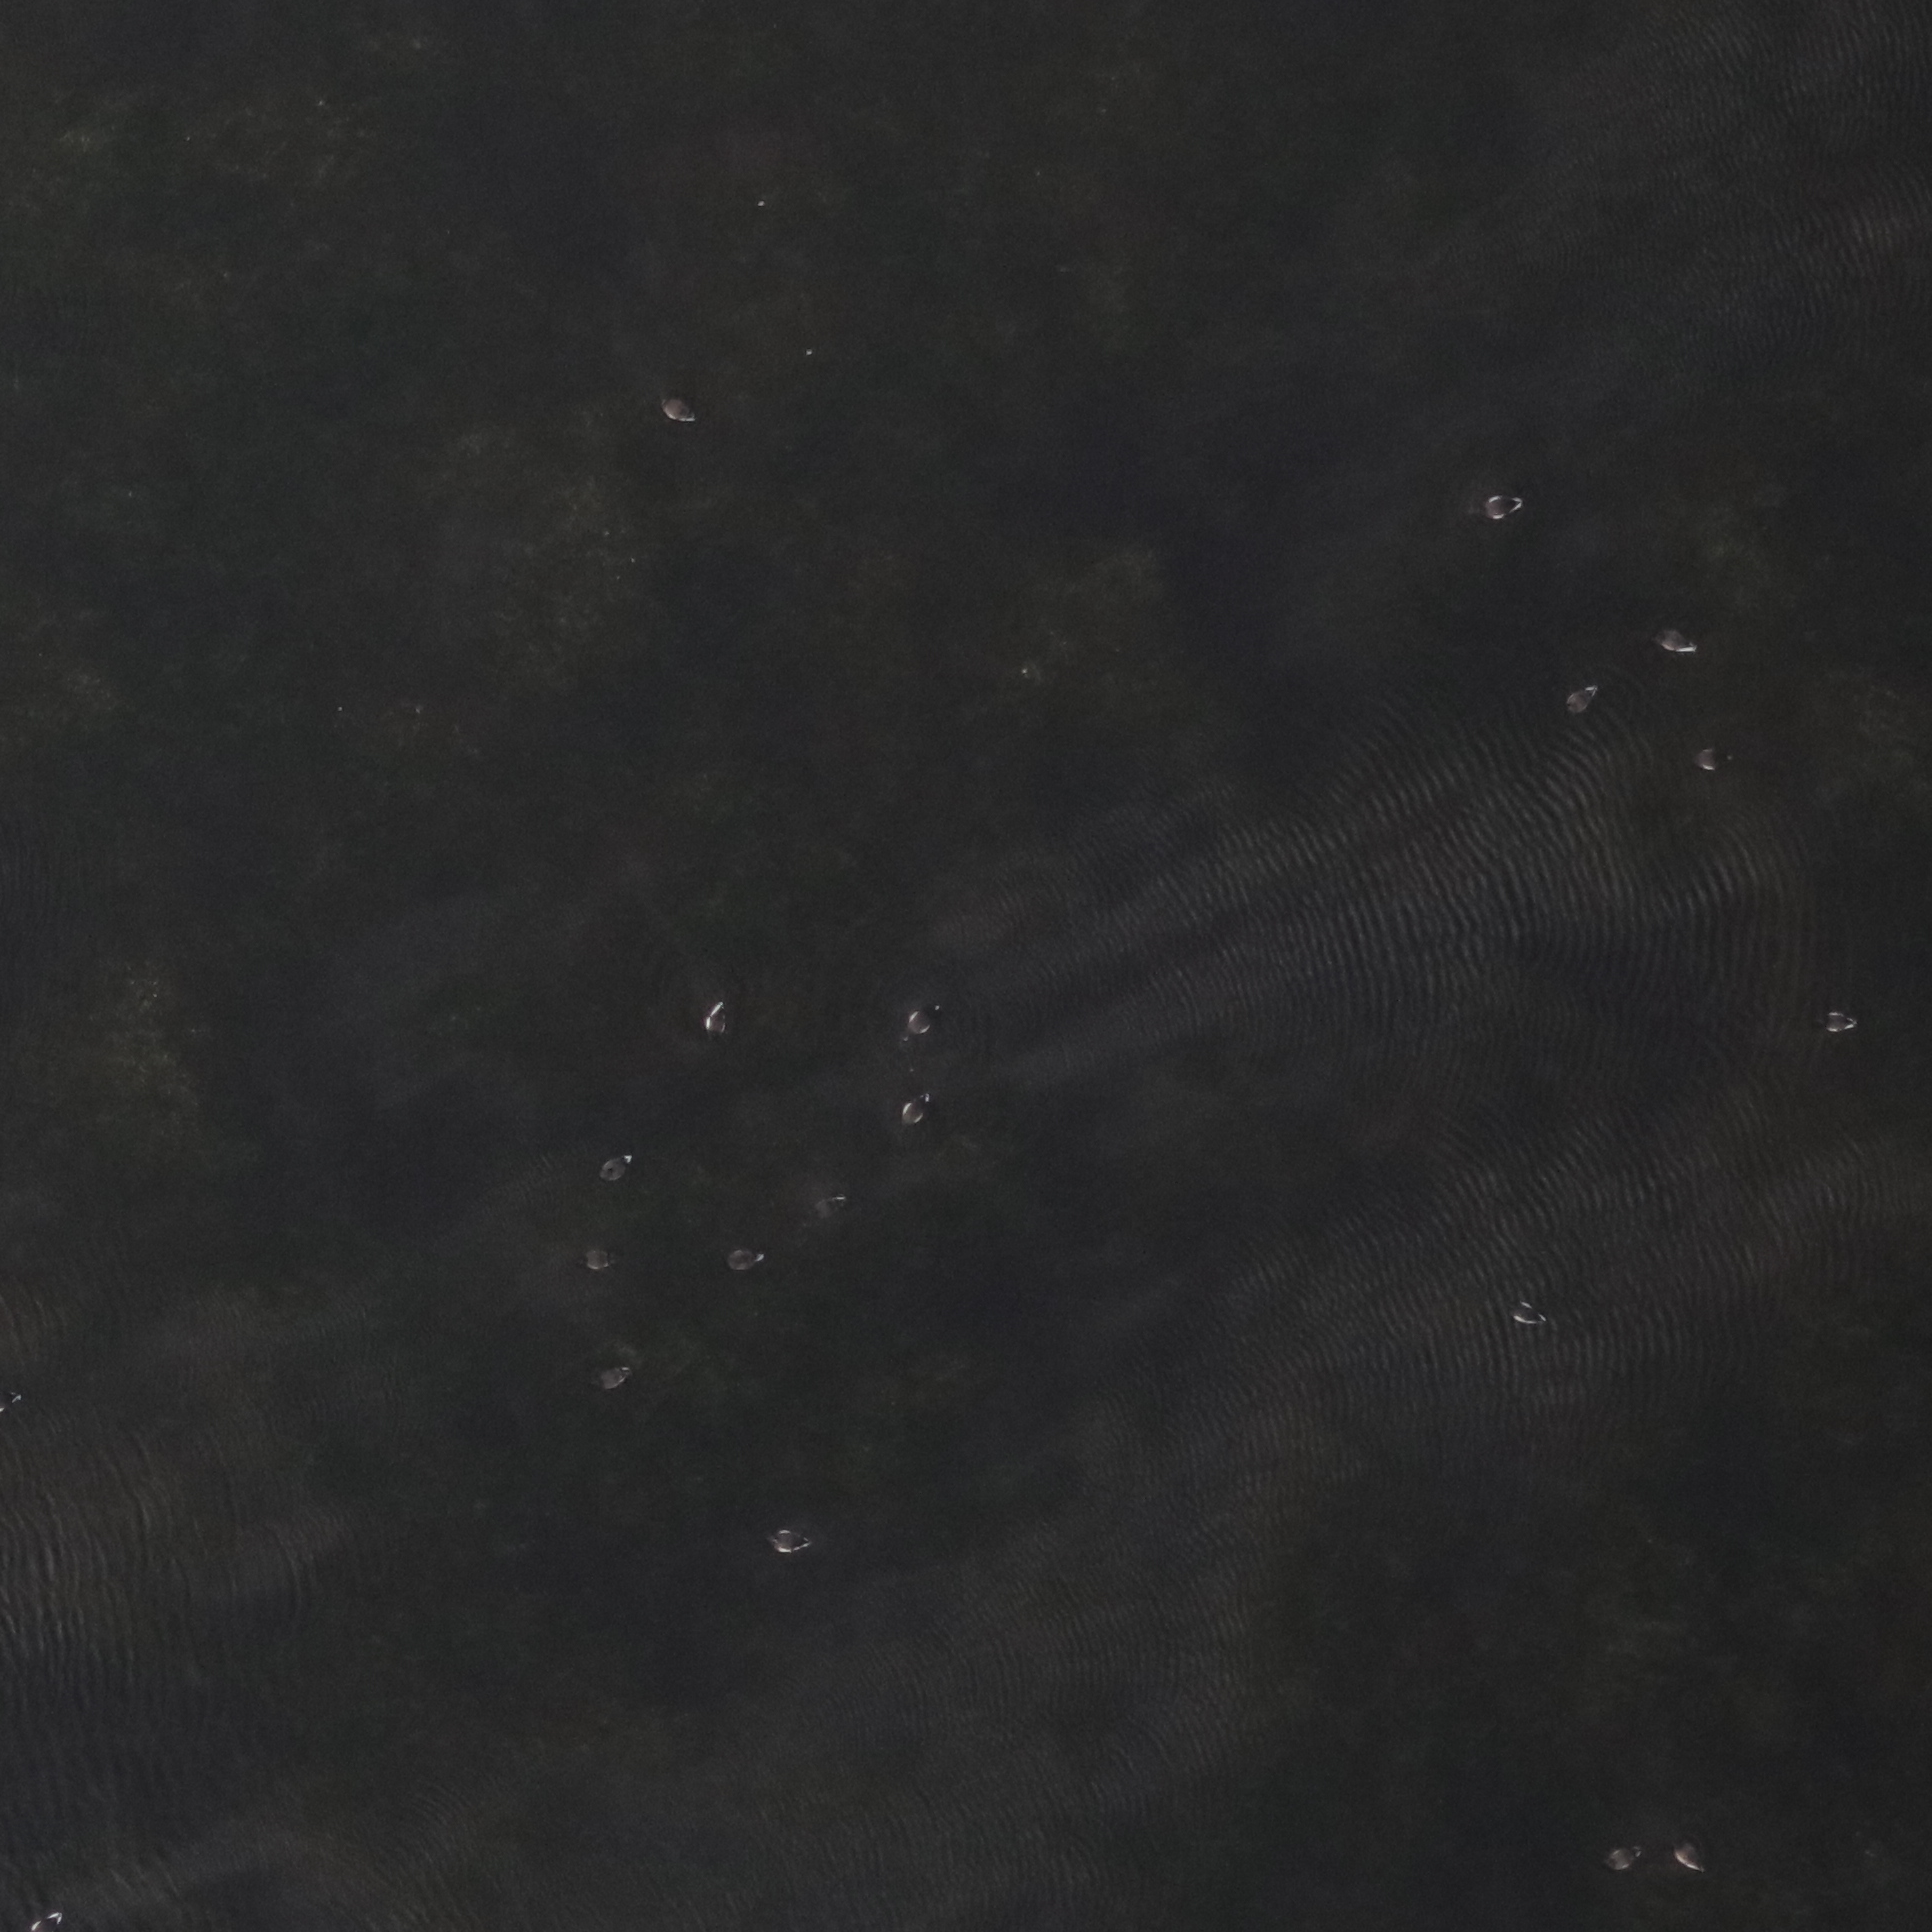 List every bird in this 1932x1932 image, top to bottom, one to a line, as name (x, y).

brant (678, 408)
brant (1498, 508)
brant (1673, 640)
brant (1580, 700)
brant (1707, 758)
brant (717, 1018)
brant (1837, 1019)
brant (920, 1024)
brant (917, 1111)
brant (617, 1168)
brant (830, 1206)
brant (745, 1258)
brant (601, 1263)
brant (1526, 1314)
brant (616, 1378)
brant (788, 1541)
brant (1684, 1856)
brant (1622, 1858)
brant (44, 1928)